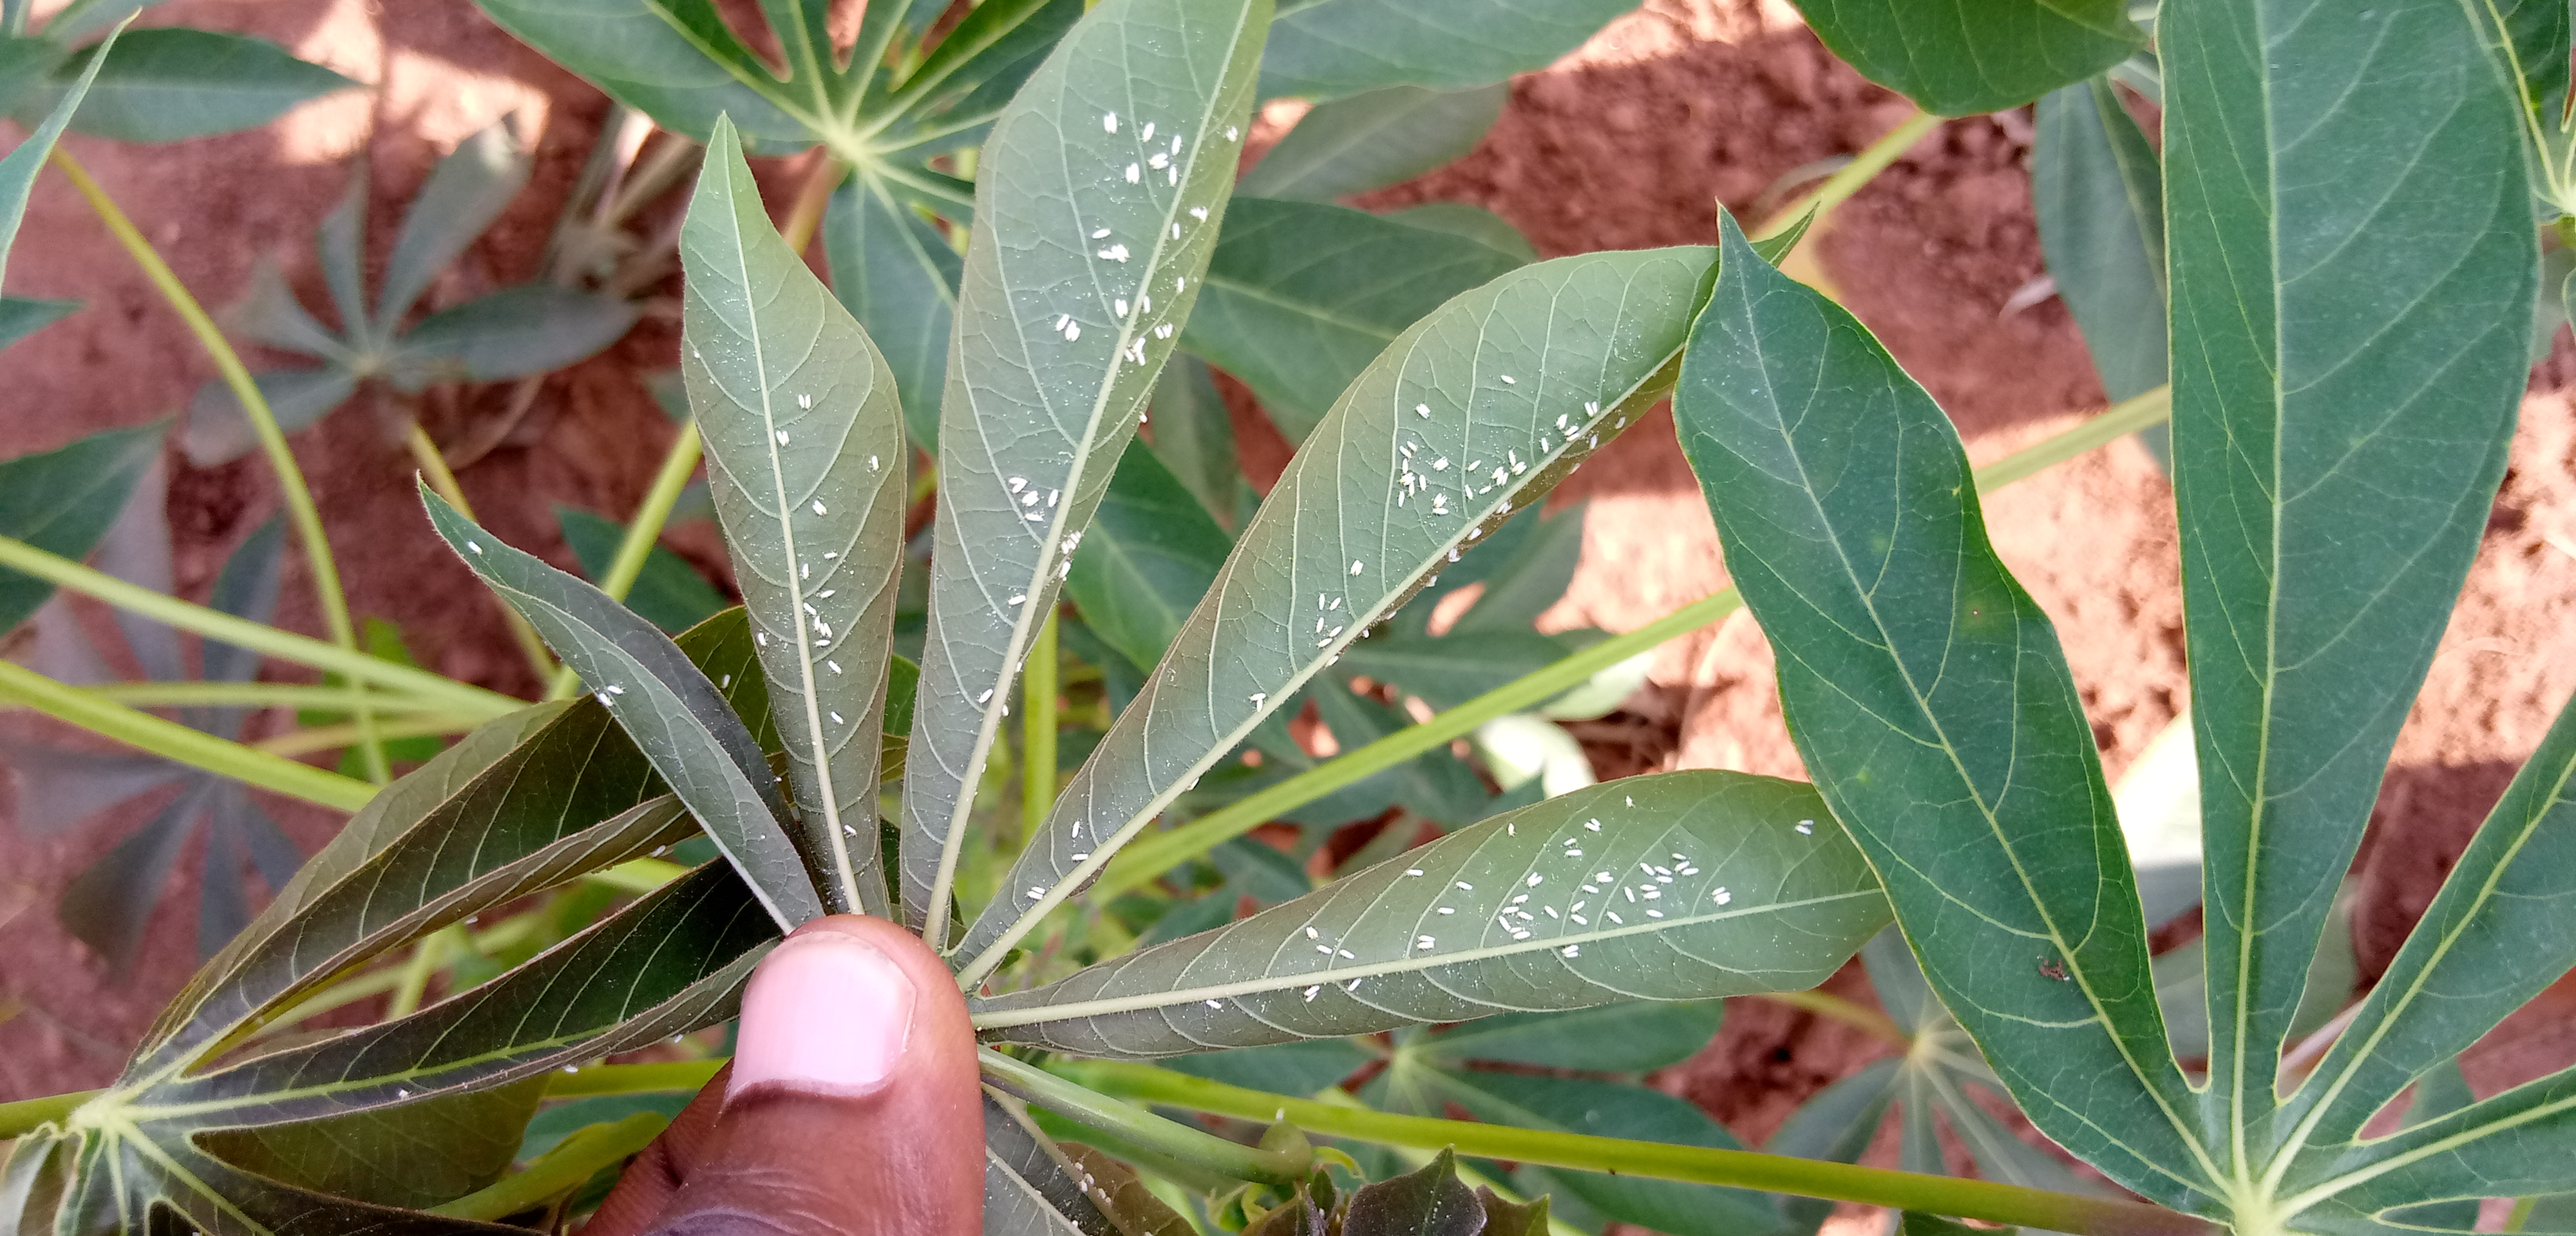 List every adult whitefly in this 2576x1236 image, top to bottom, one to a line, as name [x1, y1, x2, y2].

whitefly [1109, 109, 1120, 137]
whitefly [1103, 113, 1110, 136]
whitefly [1139, 119, 1157, 145]
whitefly [1224, 127, 1238, 144]
whitefly [1170, 131, 1183, 158]
whitefly [1148, 151, 1168, 165]
whitefly [1132, 156, 1142, 187]
whitefly [1153, 159, 1171, 171]
whitefly [1167, 160, 1183, 189]
whitefly [1123, 164, 1132, 187]
whitefly [1197, 203, 1211, 228]
whitefly [1168, 219, 1184, 243]
whitefly [1088, 223, 1113, 241]
whitefly [1117, 243, 1133, 259]
whitefly [1111, 244, 1127, 265]
whitefly [1095, 247, 1116, 261]
whitefly [1175, 273, 1186, 297]
whitefly [1142, 292, 1155, 315]
whitefly [1115, 296, 1124, 320]
whitefly [1121, 298, 1130, 318]
whitefly [1053, 312, 1070, 333]
whitefly [1063, 319, 1077, 341]
whitefly [1162, 321, 1176, 341]
whitefly [1153, 323, 1165, 341]
whitefly [1072, 326, 1082, 344]
whitefly [1132, 335, 1146, 354]
whitefly [1122, 347, 1136, 363]
whitefly [1135, 350, 1147, 368]
whitefly [1497, 371, 1517, 388]
whitefly [805, 390, 813, 412]
whitefly [797, 391, 805, 409]
whitefly [1583, 398, 1594, 420]
whitefly [1591, 400, 1600, 417]
whitefly [1419, 401, 1432, 414]
whitefly [1414, 404, 1430, 420]
whitefly [1138, 409, 1151, 425]
whitefly [1553, 411, 1569, 432]
whitefly [1613, 412, 1630, 431]
whitefly [1564, 423, 1580, 437]
whitefly [775, 427, 787, 448]
whitefly [782, 428, 791, 447]
whitefly [1587, 429, 1600, 453]
whitefly [1566, 431, 1582, 444]
whitefly [1539, 432, 1551, 456]
whitefly [1405, 436, 1422, 453]
whitefly [1398, 444, 1412, 459]
whitefly [1506, 447, 1518, 467]
whitefly [868, 453, 882, 475]
whitefly [1432, 455, 1448, 470]
whitefly [1399, 456, 1412, 474]
whitefly [1464, 458, 1482, 474]
whitefly [1435, 460, 1449, 473]
whitefly [1511, 460, 1526, 474]
whitefly [1515, 464, 1528, 477]
whitefly [1490, 464, 1504, 480]
whitefly [1398, 471, 1415, 482]
whitefly [1417, 471, 1429, 492]
whitefly [1502, 471, 1508, 489]
whitefly [1007, 473, 1027, 484]
whitefly [1408, 480, 1416, 499]
whitefly [1009, 480, 1029, 494]
whitefly [1463, 482, 1475, 501]
whitefly [1477, 484, 1493, 496]
whitefly [1046, 486, 1062, 511]
whitefly [1020, 488, 1040, 504]
whitefly [1393, 488, 1407, 509]
whitefly [1432, 491, 1443, 506]
whitefly [1435, 492, 1449, 508]
whitefly [1026, 495, 1042, 509]
whitefly [813, 498, 829, 517]
whitefly [1501, 501, 1513, 516]
whitefly [811, 503, 823, 518]
whitefly [1431, 507, 1452, 516]
whitefly [1021, 511, 1048, 524]
whitefly [1467, 526, 1484, 541]
whitefly [467, 538, 486, 556]
whitefly [1067, 538, 1078, 551]
whitefly [1059, 538, 1068, 556]
whitefly [1446, 545, 1460, 558]
whitefly [822, 550, 842, 563]
whitefly [1349, 558, 1360, 577]
whitefly [1057, 559, 1072, 581]
whitefly [1356, 560, 1364, 578]
whitefly [800, 561, 812, 584]
whitefly [1426, 572, 1439, 589]
whitefly [819, 586, 837, 602]
whitefly [1316, 590, 1327, 612]
whitefly [1007, 592, 1028, 609]
whitefly [1329, 594, 1342, 613]
whitefly [802, 600, 817, 618]
whitefly [813, 613, 821, 633]
whitefly [1314, 615, 1325, 636]
whitefly [823, 620, 835, 639]
whitefly [820, 621, 827, 638]
whitefly [1329, 623, 1343, 639]
whitefly [1361, 626, 1371, 640]
whitefly [757, 629, 775, 650]
whitefly [1316, 635, 1334, 648]
whitefly [812, 639, 833, 649]
whitefly [1326, 653, 1340, 668]
whitefly [825, 658, 844, 677]
whitefly [719, 671, 733, 690]
whitefly [606, 682, 628, 698]
whitefly [976, 686, 994, 706]
whitefly [596, 691, 616, 708]
whitefly [1248, 691, 1268, 701]
whitefly [1255, 697, 1265, 713]
whitefly [1001, 701, 1014, 720]
whitefly [829, 707, 845, 727]
whitefly [1624, 791, 1638, 808]
whitefly [1589, 815, 1605, 827]
whitefly [1070, 818, 1082, 839]
whitefly [1796, 818, 1815, 827]
whitefly [1505, 820, 1519, 838]
whitefly [1583, 820, 1601, 833]
whitefly [842, 821, 861, 839]
whitefly [1794, 823, 1812, 838]
whitefly [1562, 836, 1580, 847]
whitefly [650, 841, 667, 860]
whitefly [1562, 847, 1585, 859]
whitefly [1070, 849, 1091, 864]
whitefly [1670, 850, 1689, 863]
whitefly [1674, 859, 1692, 873]
whitefly [1638, 860, 1656, 877]
whitefly [1653, 864, 1673, 876]
whitefly [1403, 866, 1424, 878]
whitefly [1681, 866, 1701, 877]
whitefly [1525, 870, 1538, 885]
whitefly [1592, 870, 1611, 877]
whitefly [1530, 874, 1545, 889]
whitefly [1656, 874, 1675, 886]
whitefly [1596, 876, 1615, 885]
whitefly [1453, 878, 1475, 893]
whitefly [1638, 881, 1657, 890]
whitefly [1580, 882, 1602, 896]
whitefly [1623, 884, 1638, 904]
whitefly [1710, 884, 1728, 899]
whitefly [1030, 885, 1048, 894]
whitefly [1025, 889, 1045, 901]
whitefly [1642, 889, 1662, 901]
whitefly [1511, 890, 1530, 905]
whitefly [1712, 890, 1731, 904]
whitefly [1715, 895, 1732, 908]
whitefly [1569, 898, 1587, 914]
whitefly [1542, 902, 1561, 921]
whitefly [1432, 904, 1457, 917]
whitefly [1500, 904, 1520, 915]
whitefly [1642, 907, 1664, 919]
whitefly [1604, 908, 1625, 926]
whitefly [1515, 910, 1534, 922]
whitefly [1497, 912, 1511, 932]
whitefly [1569, 912, 1589, 928]
whitefly [1305, 924, 1314, 941]
whitefly [1311, 925, 1321, 939]
whitefly [1511, 929, 1533, 942]
whitefly [1417, 933, 1439, 942]
whitefly [1415, 941, 1436, 951]
whitefly [1315, 942, 1335, 957]
whitefly [1561, 942, 1581, 954]
whitefly [1336, 945, 1356, 962]
whitefly [1563, 951, 1580, 960]
whitefly [1346, 975, 1363, 995]
whitefly [1302, 983, 1321, 997]
whitefly [1303, 991, 1319, 1004]
whitefly [1204, 998, 1226, 1010]
whitefly [1074, 1159, 1083, 1171]
whitefly [1083, 1172, 1097, 1184]
whitefly [1079, 1178, 1090, 1194]
whitefly [1098, 1184, 1106, 1200]